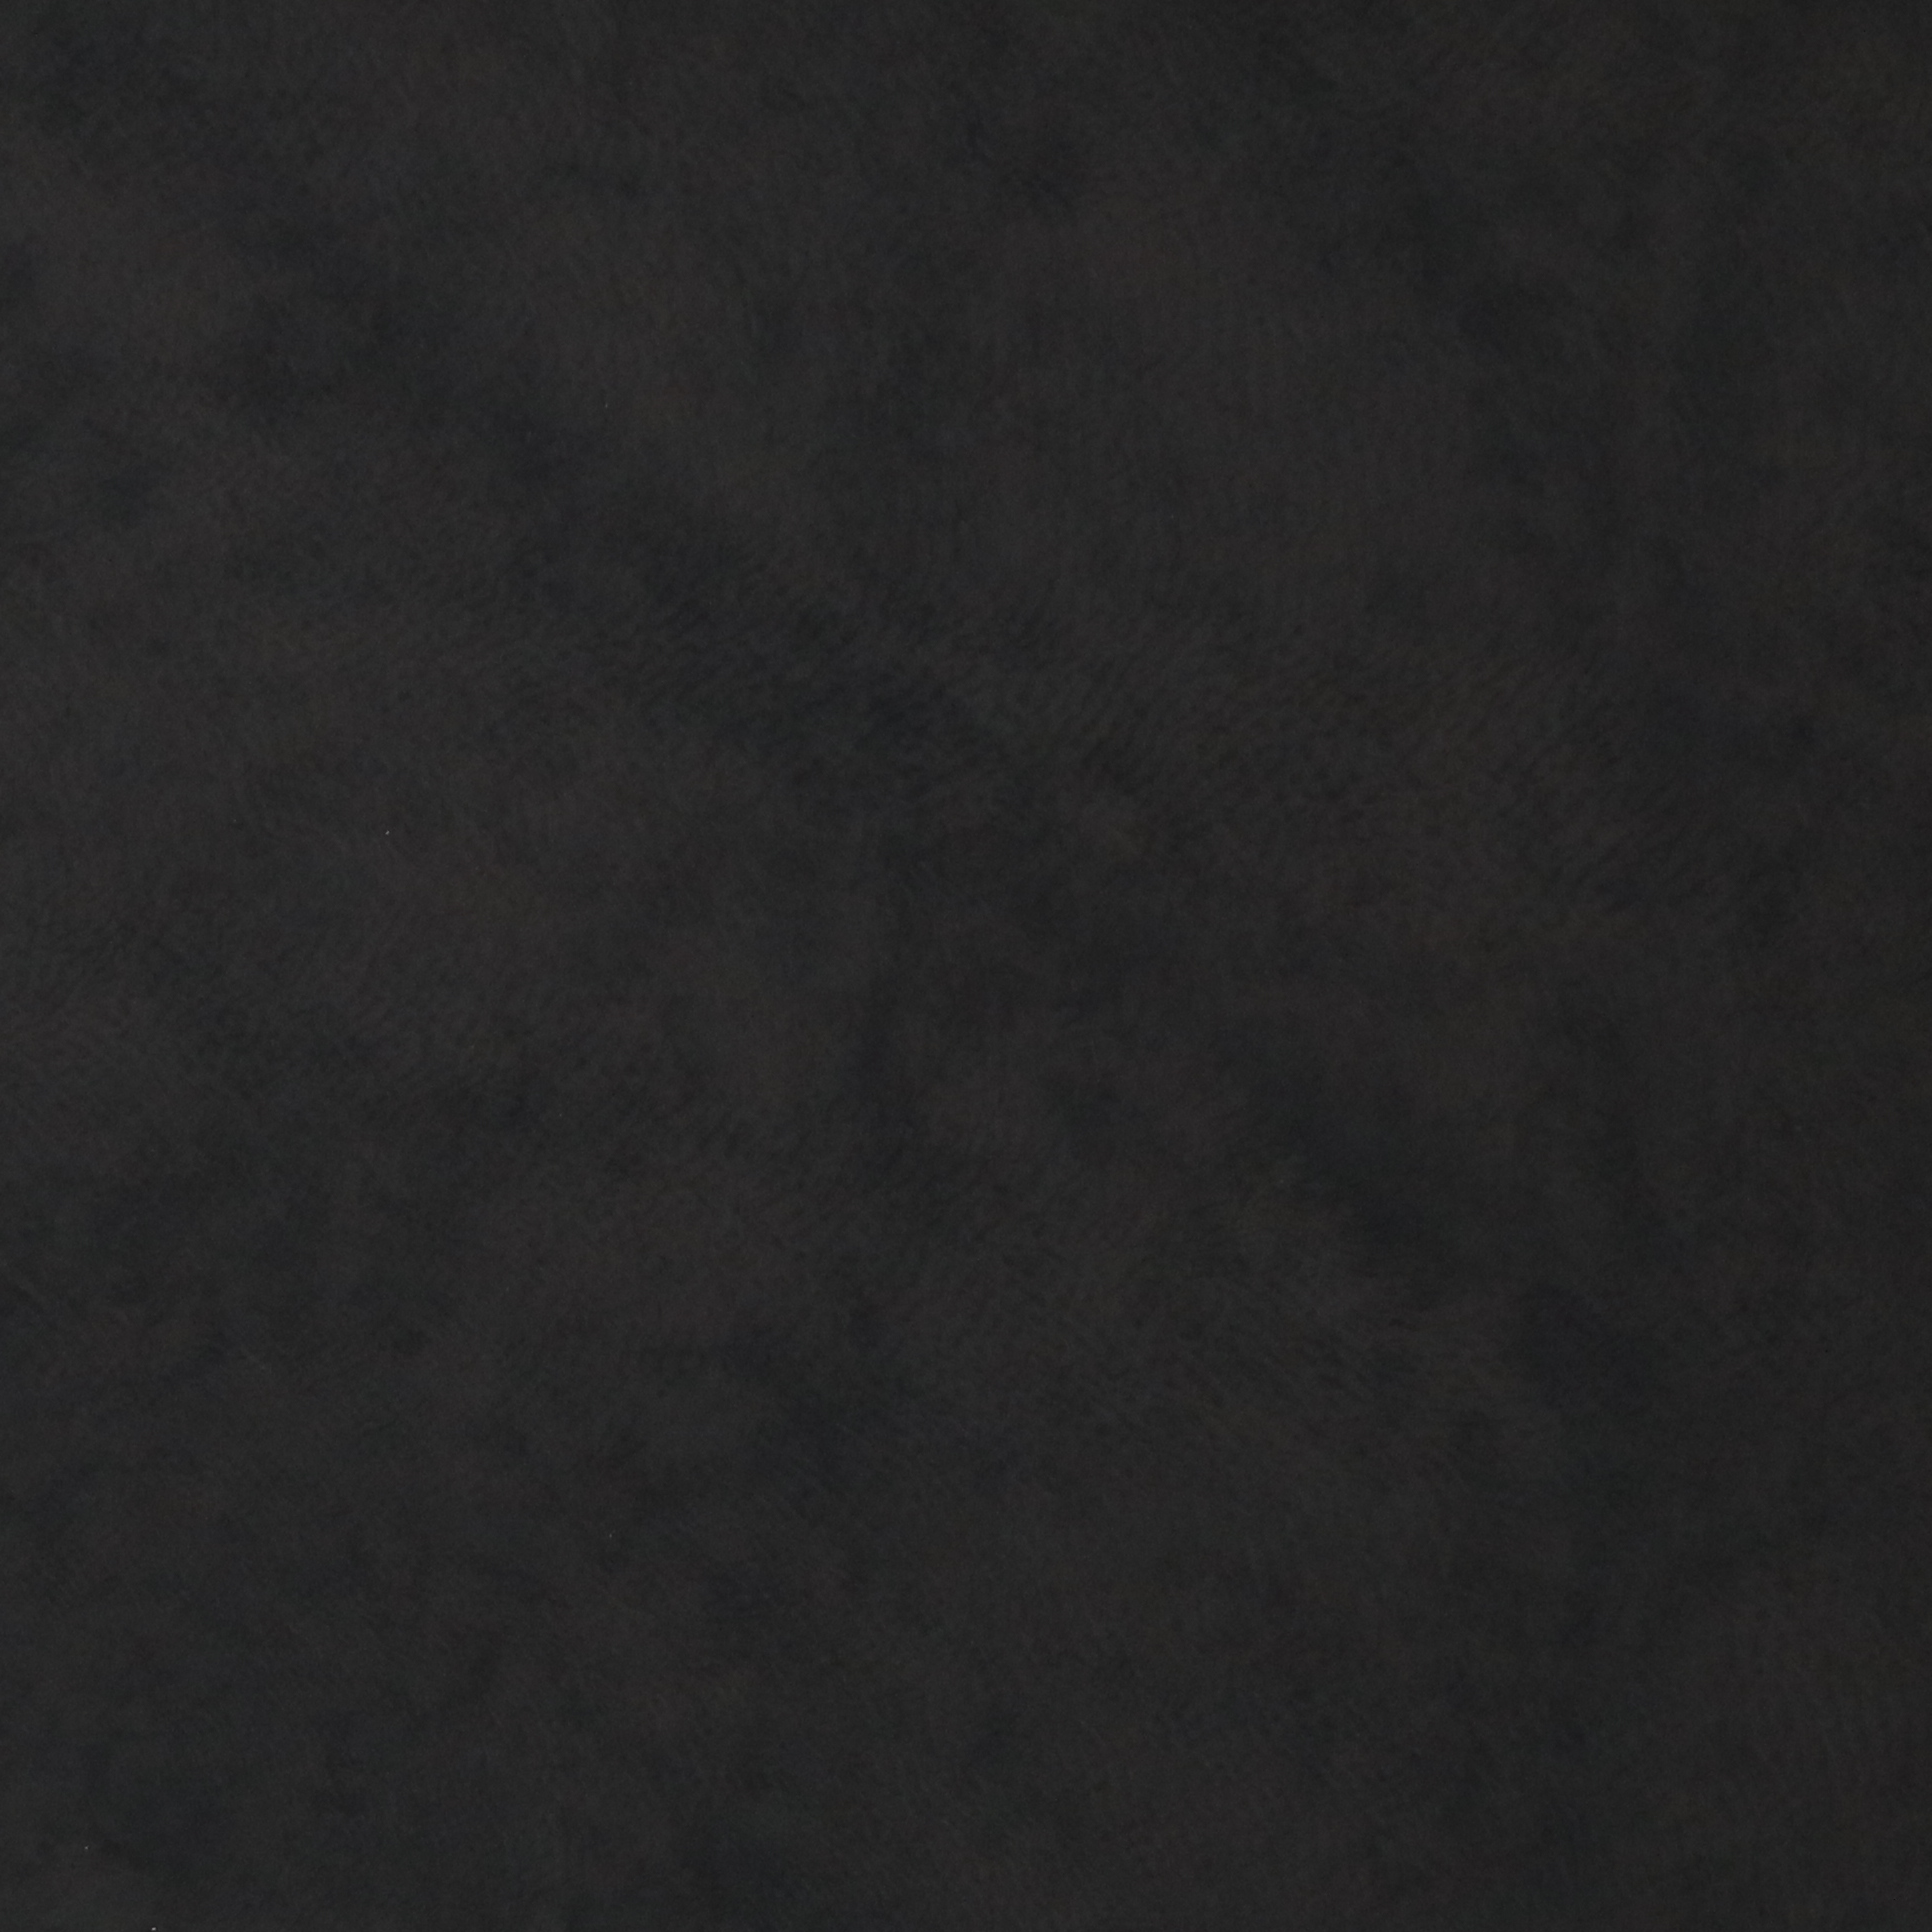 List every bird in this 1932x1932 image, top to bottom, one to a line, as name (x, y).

None